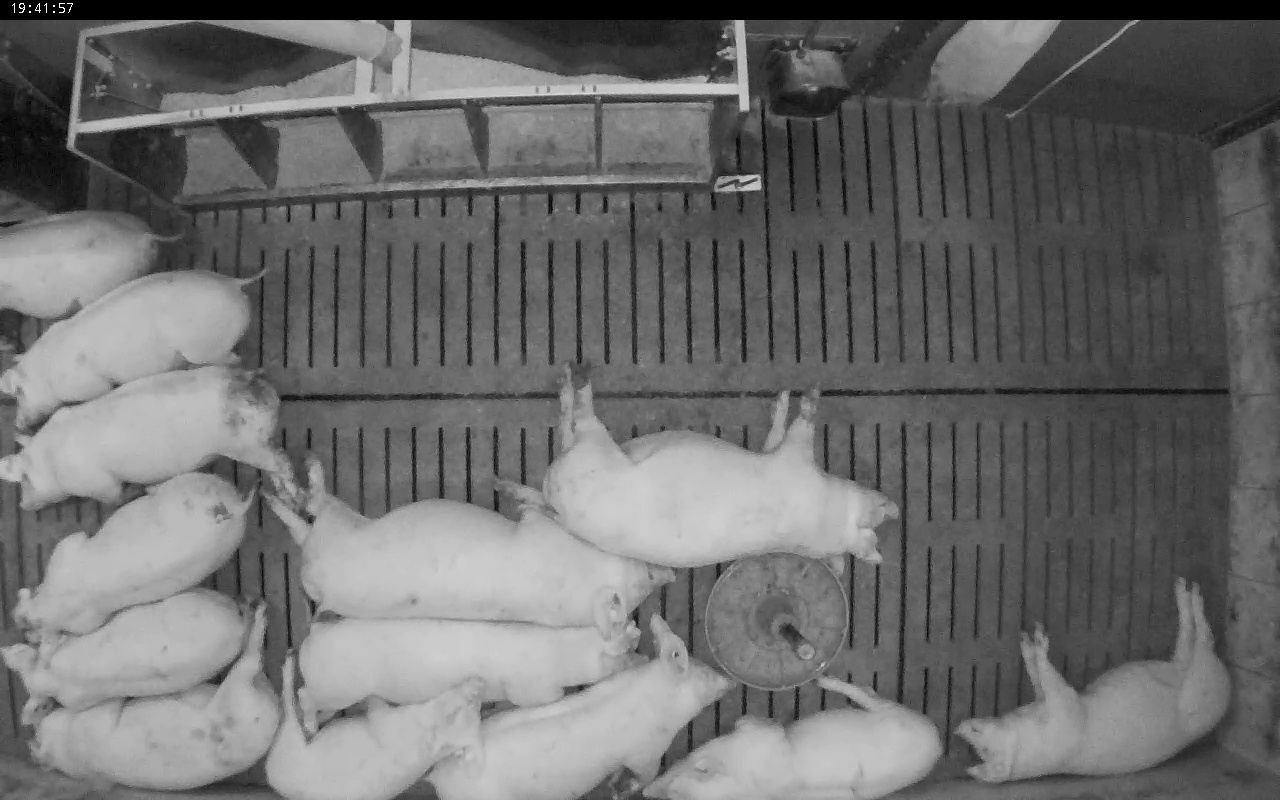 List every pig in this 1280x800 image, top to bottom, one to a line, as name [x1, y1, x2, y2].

pig [0, 208, 190, 320]
pig [0, 264, 274, 431]
pig [518, 359, 900, 578]
pig [0, 363, 309, 517]
pig [260, 451, 677, 641]
pig [9, 471, 258, 671]
pig [952, 576, 1234, 782]
pig [1, 585, 248, 727]
pig [29, 601, 284, 791]
pig [423, 612, 739, 799]
pig [298, 617, 651, 740]
pig [266, 648, 487, 799]
pig [642, 676, 945, 799]